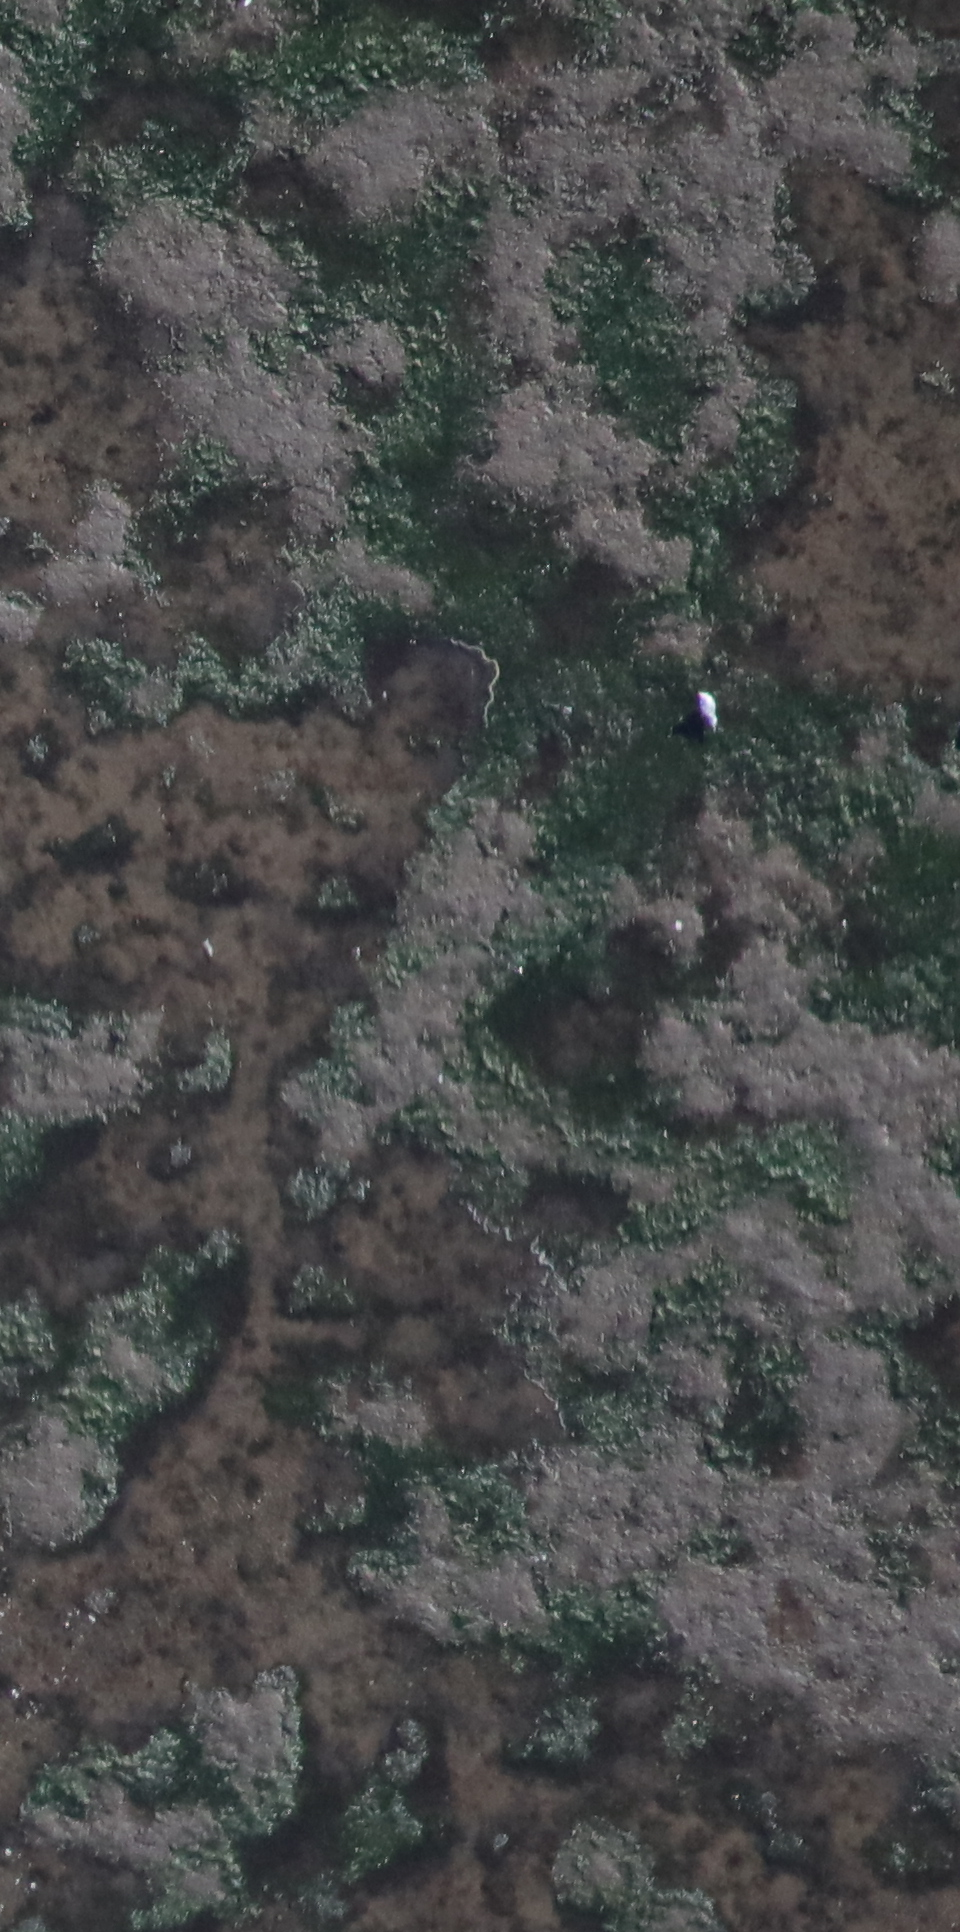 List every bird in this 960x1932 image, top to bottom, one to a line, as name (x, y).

gull (709, 710)